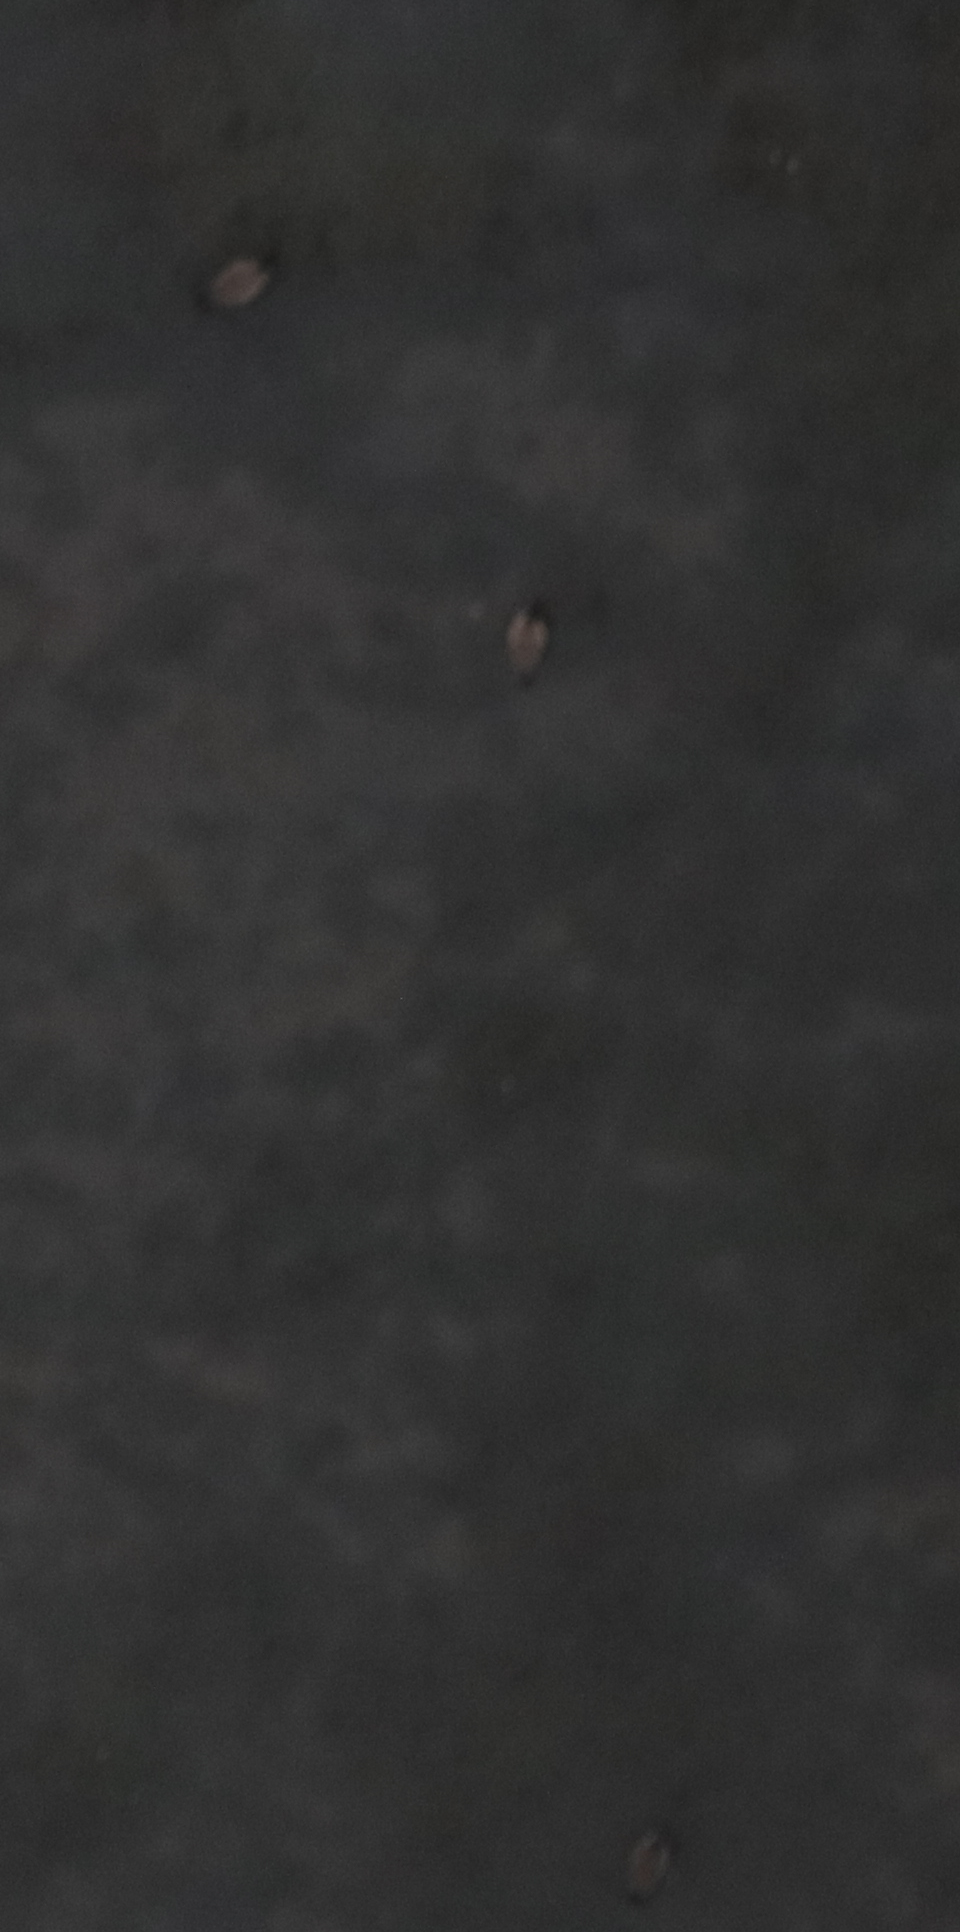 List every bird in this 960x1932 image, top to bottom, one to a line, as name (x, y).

Canada goose (240, 279)
Canada goose (531, 637)
Canada goose (648, 1857)